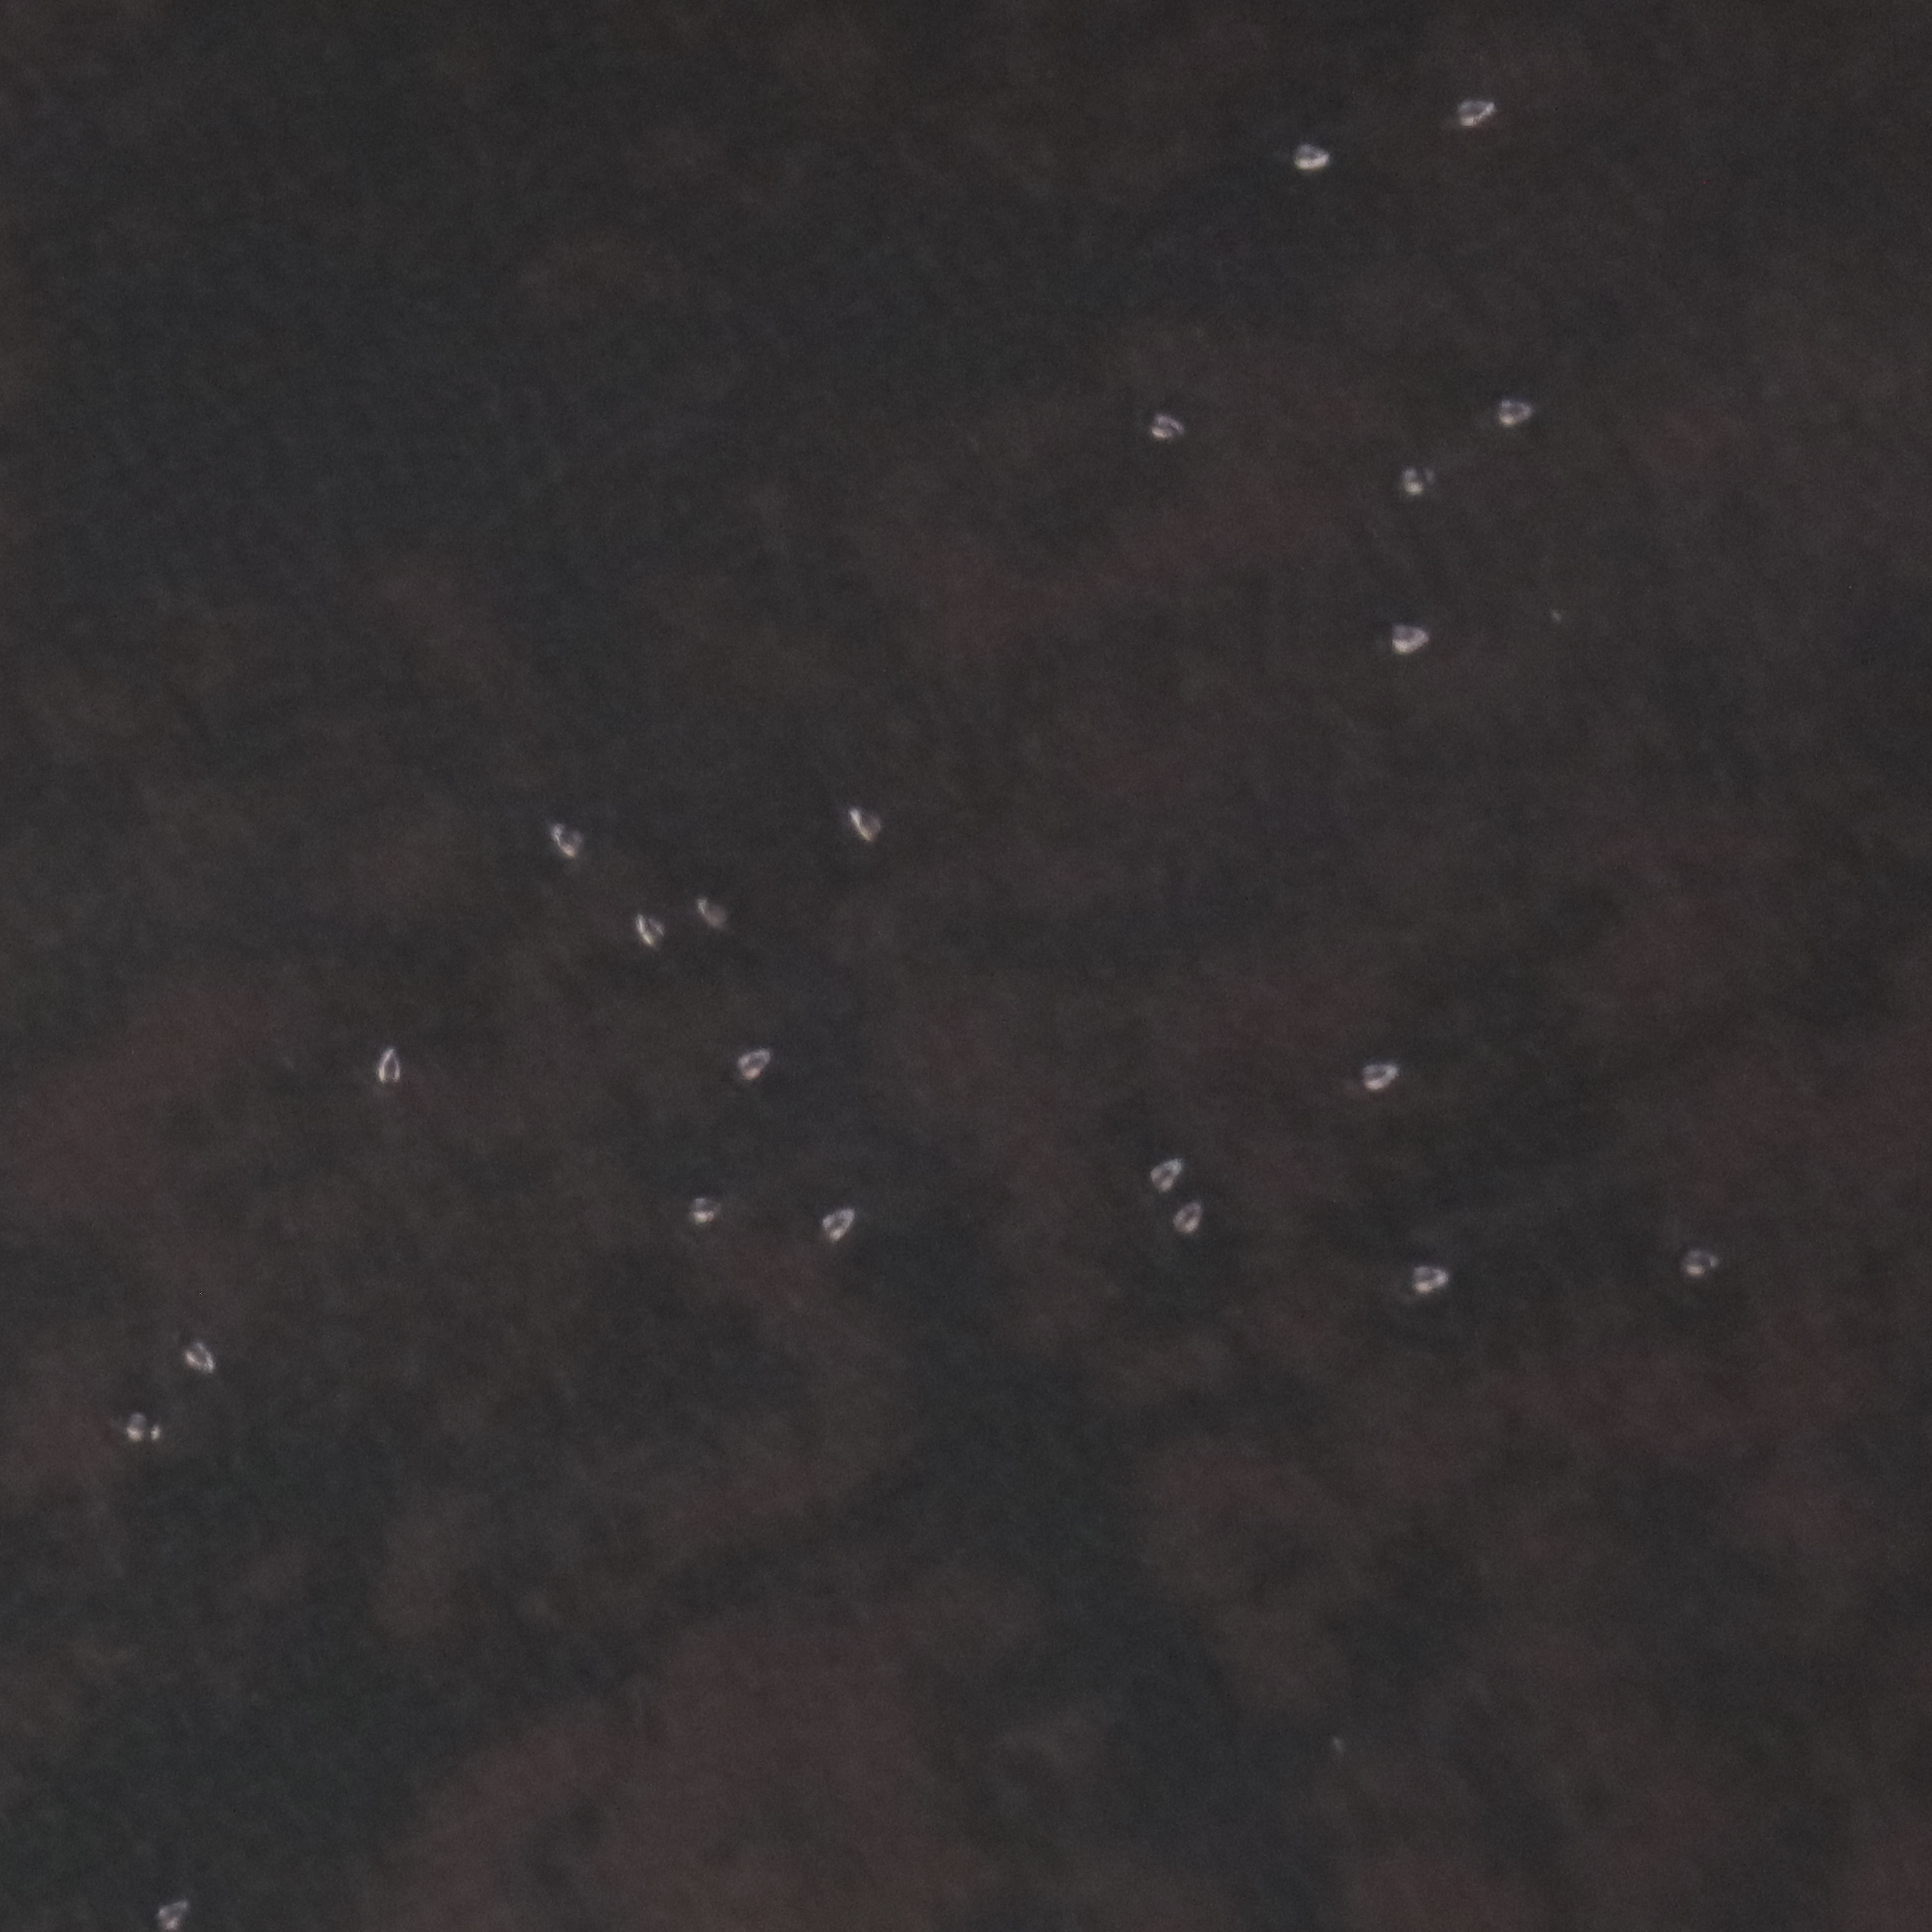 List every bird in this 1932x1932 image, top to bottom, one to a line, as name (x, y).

brant (1475, 111)
brant (1319, 137)
brant (1511, 407)
brant (1175, 416)
brant (1418, 466)
brant (1417, 643)
brant (869, 829)
brant (571, 840)
brant (717, 915)
brant (656, 926)
brant (757, 1062)
brant (388, 1070)
brant (1383, 1078)
brant (1169, 1174)
brant (714, 1215)
brant (1187, 1220)
brant (842, 1228)
brant (1698, 1264)
brant (1437, 1281)
brant (202, 1367)
brant (139, 1422)
brant (172, 1911)